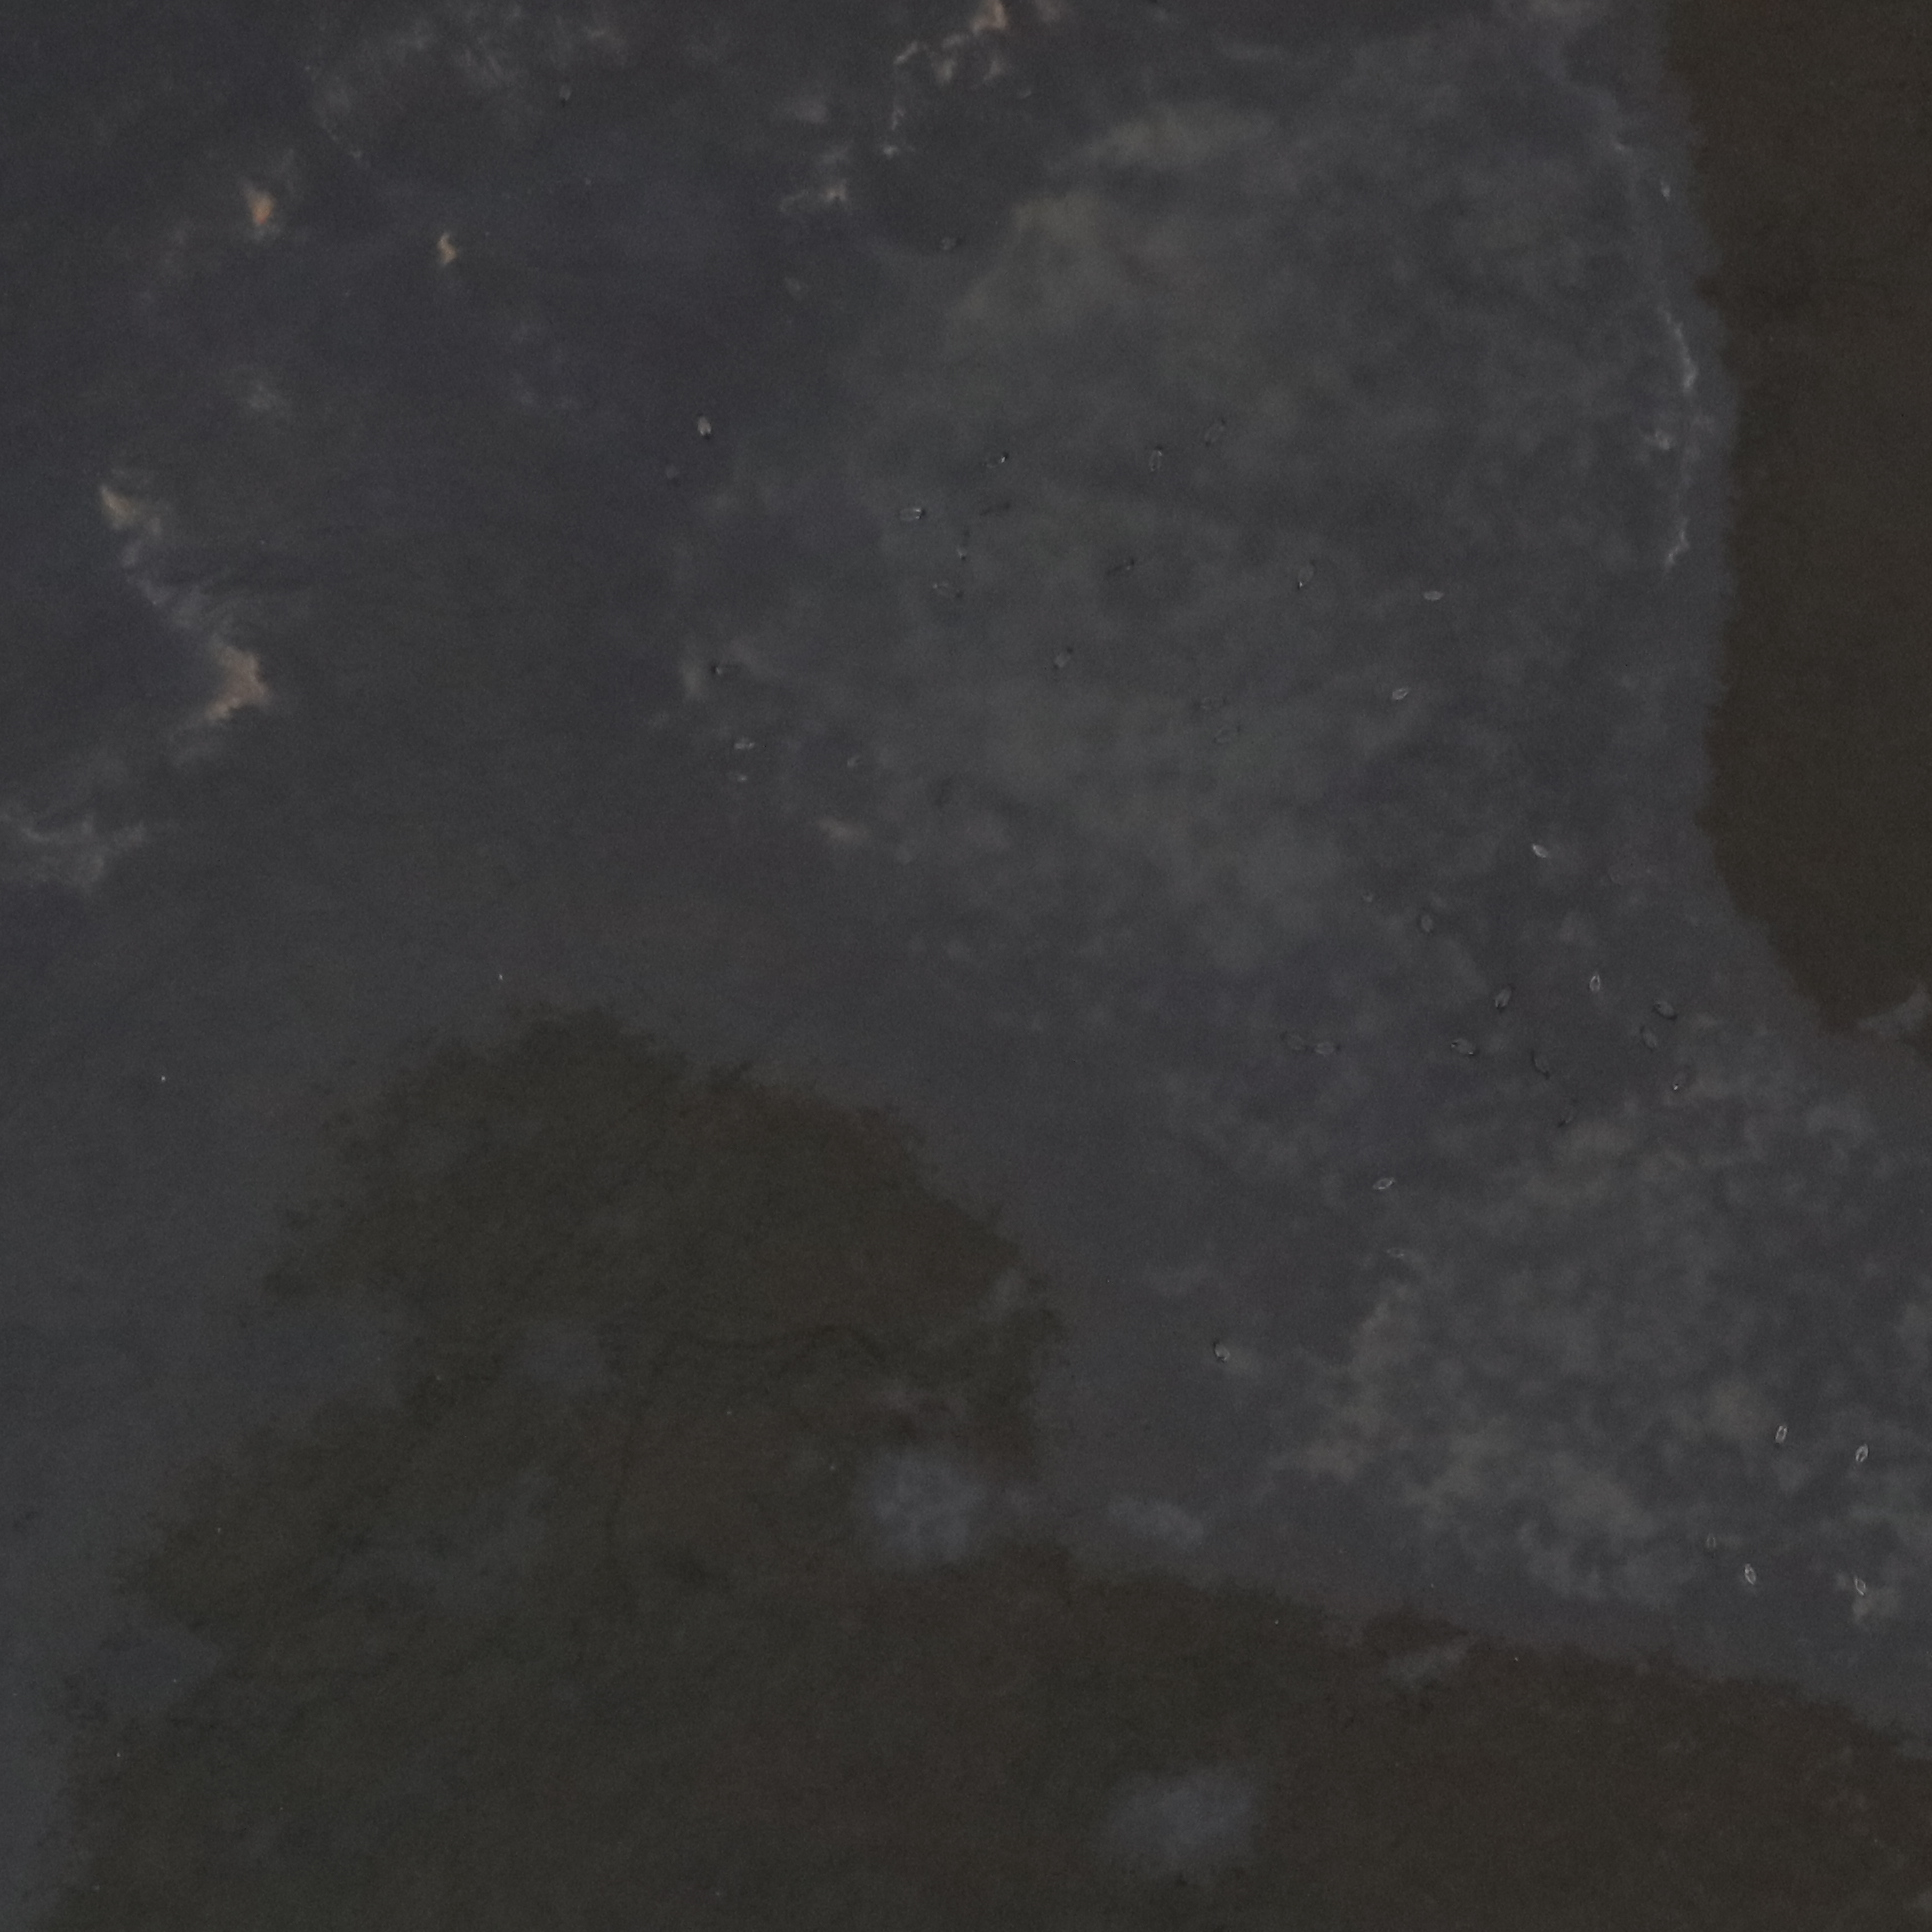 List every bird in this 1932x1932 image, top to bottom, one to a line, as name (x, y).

Canada goose (566, 89)
Canada goose (702, 428)
Canada goose (1210, 434)
Canada goose (1154, 459)
Canada goose (994, 461)
Canada goose (667, 471)
Canada goose (913, 513)
Canada goose (994, 516)
Canada goose (963, 543)
Canada goose (1121, 569)
Canada goose (1302, 577)
Canada goose (942, 588)
other bird (1434, 593)
Canada goose (1066, 656)
Canada goose (714, 676)
other bird (1395, 694)
Canada goose (1210, 703)
Canada goose (1231, 728)
other bird (1539, 848)
Canada goose (1424, 925)
other bird (1595, 982)
Canada goose (1504, 999)
Canada goose (1669, 1005)
Canada goose (1651, 1034)
Canada goose (1290, 1044)
Canada goose (1467, 1045)
Canada goose (1325, 1050)
Canada goose (1536, 1058)
Canada goose (1676, 1083)
Canada goose (1560, 1114)
other bird (1382, 1184)
other bird (1398, 1249)
Canada goose (1221, 1353)
other bird (1782, 1433)
other bird (1860, 1454)
other bird (1711, 1542)
other bird (1749, 1576)
other bird (1860, 1585)